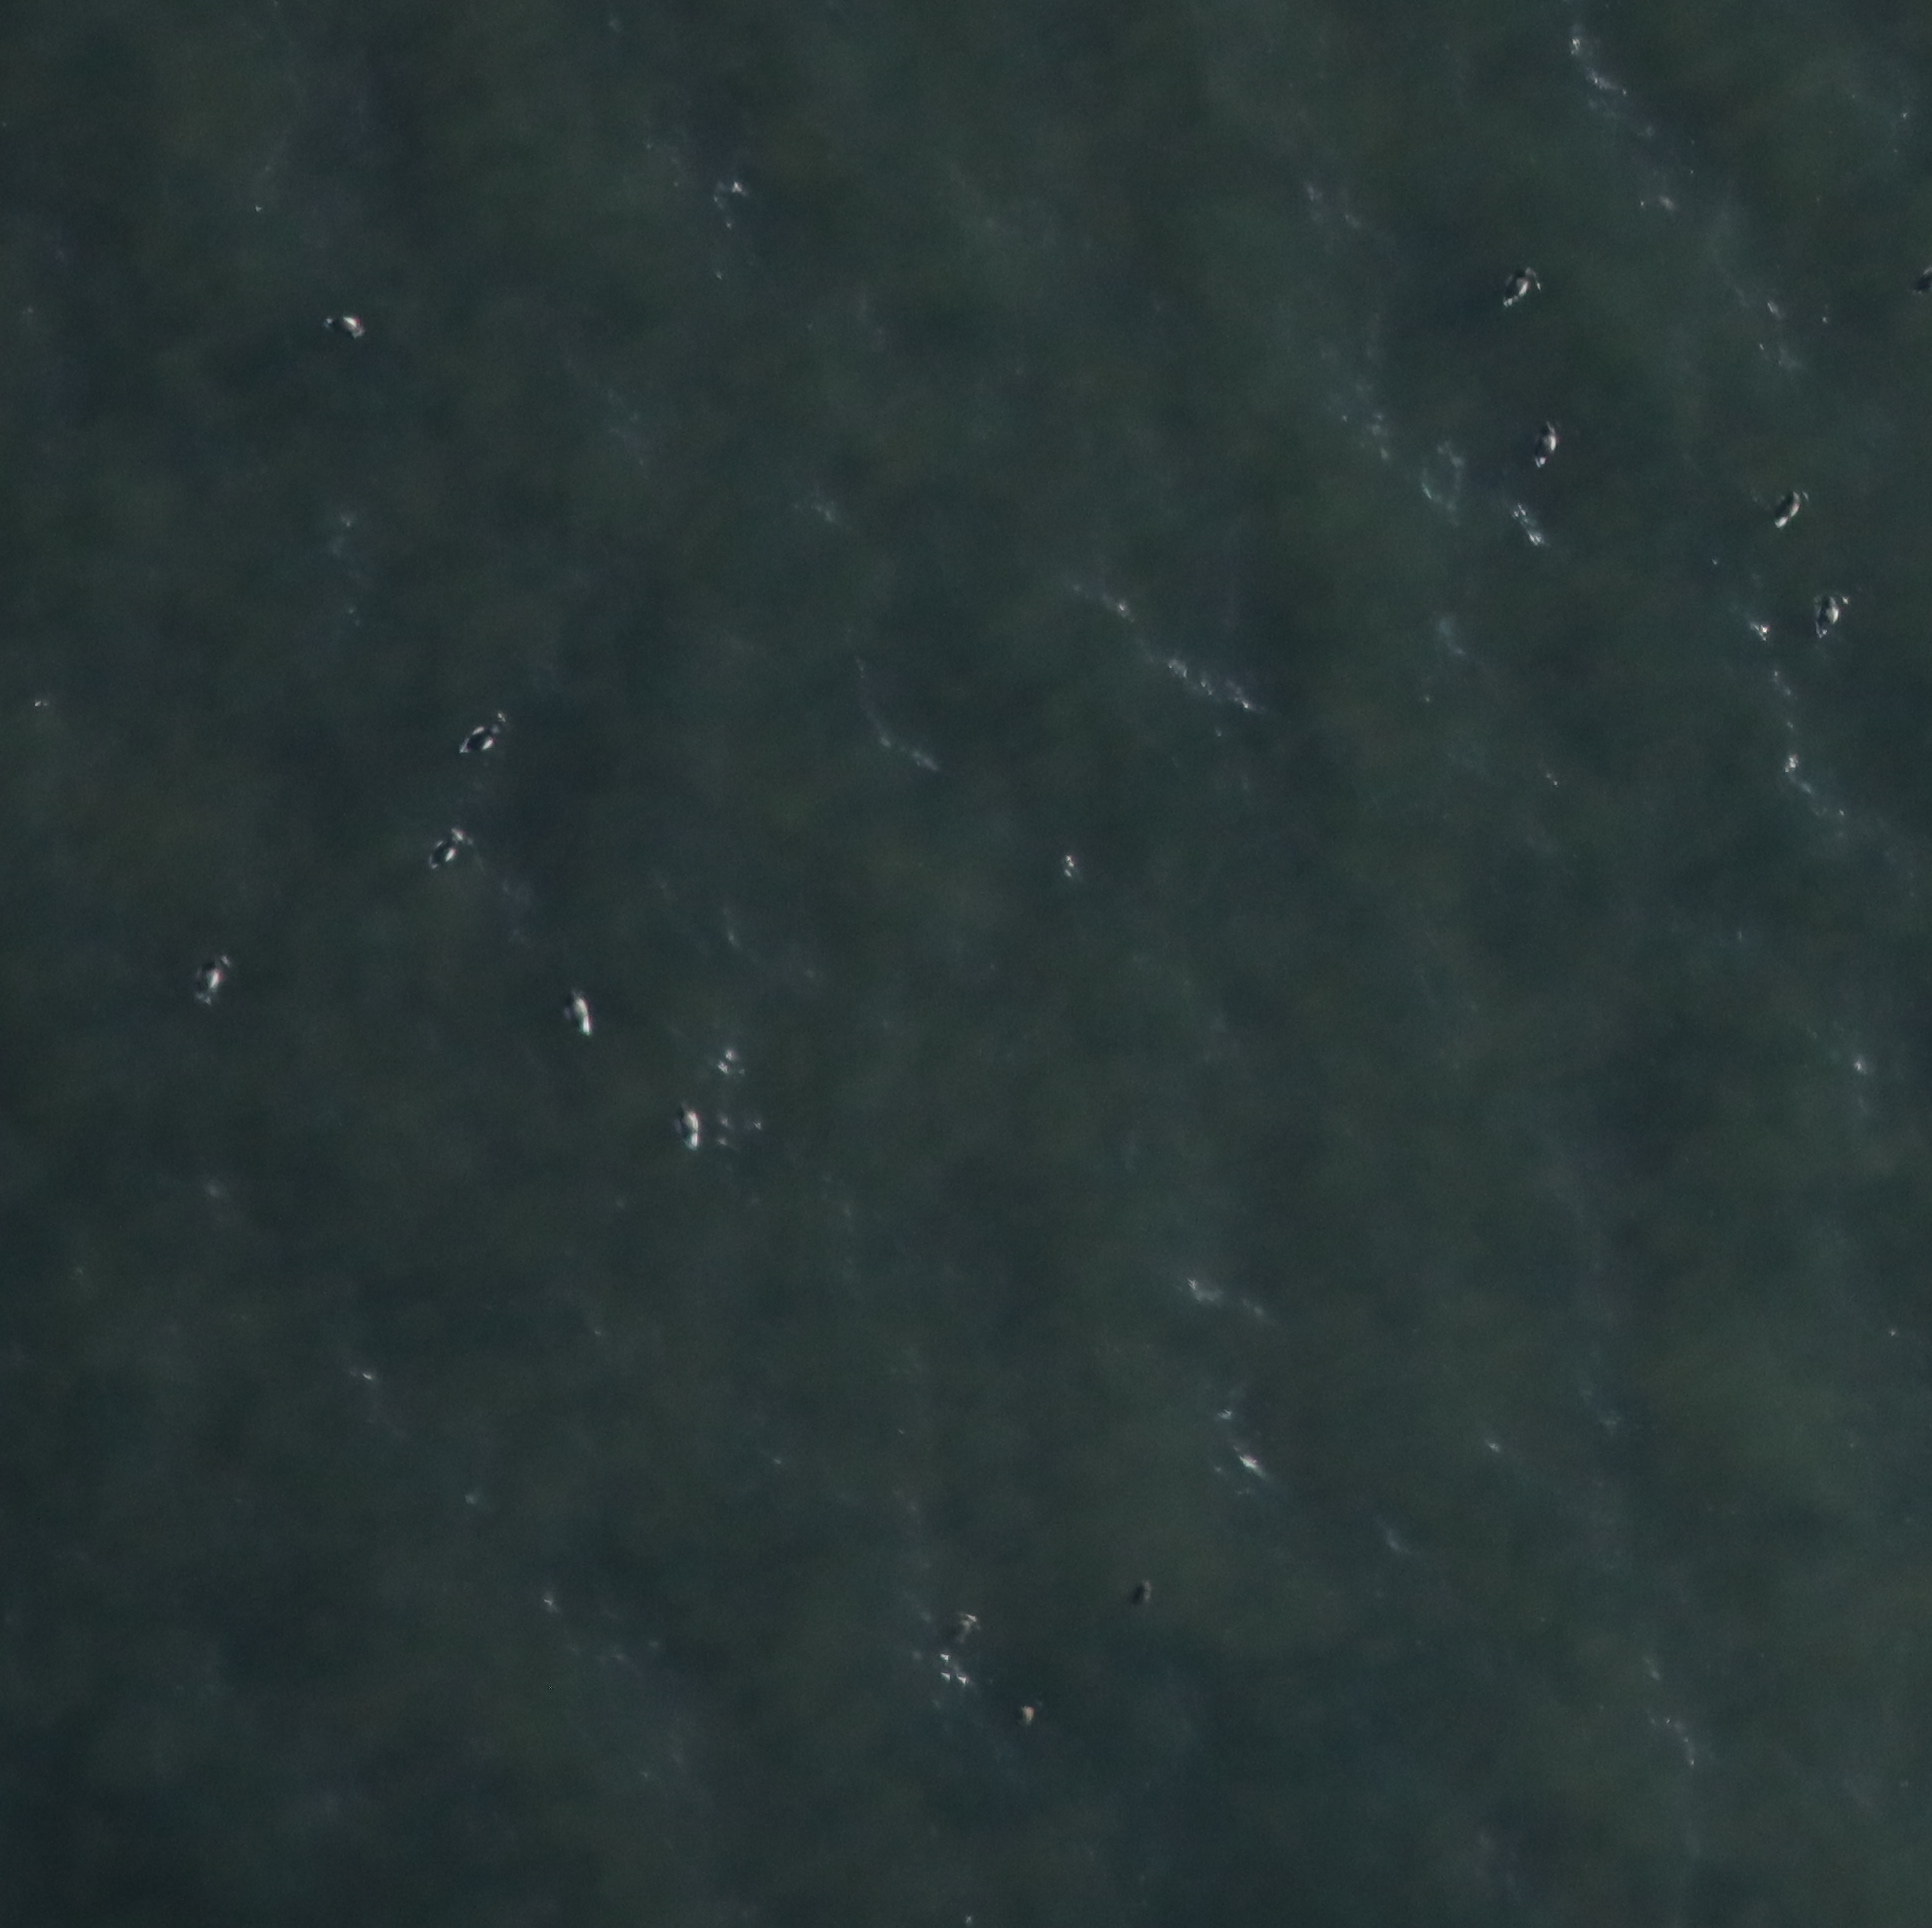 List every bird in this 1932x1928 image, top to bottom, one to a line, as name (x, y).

brant (1516, 284)
brant (346, 323)
brant (1543, 442)
brant (1786, 510)
brant (1826, 613)
brant (481, 738)
brant (446, 848)
brant (210, 979)
brant (579, 1014)
brant (690, 1125)
other bird (1137, 1590)
other bird (961, 1631)
other bird (1024, 1716)